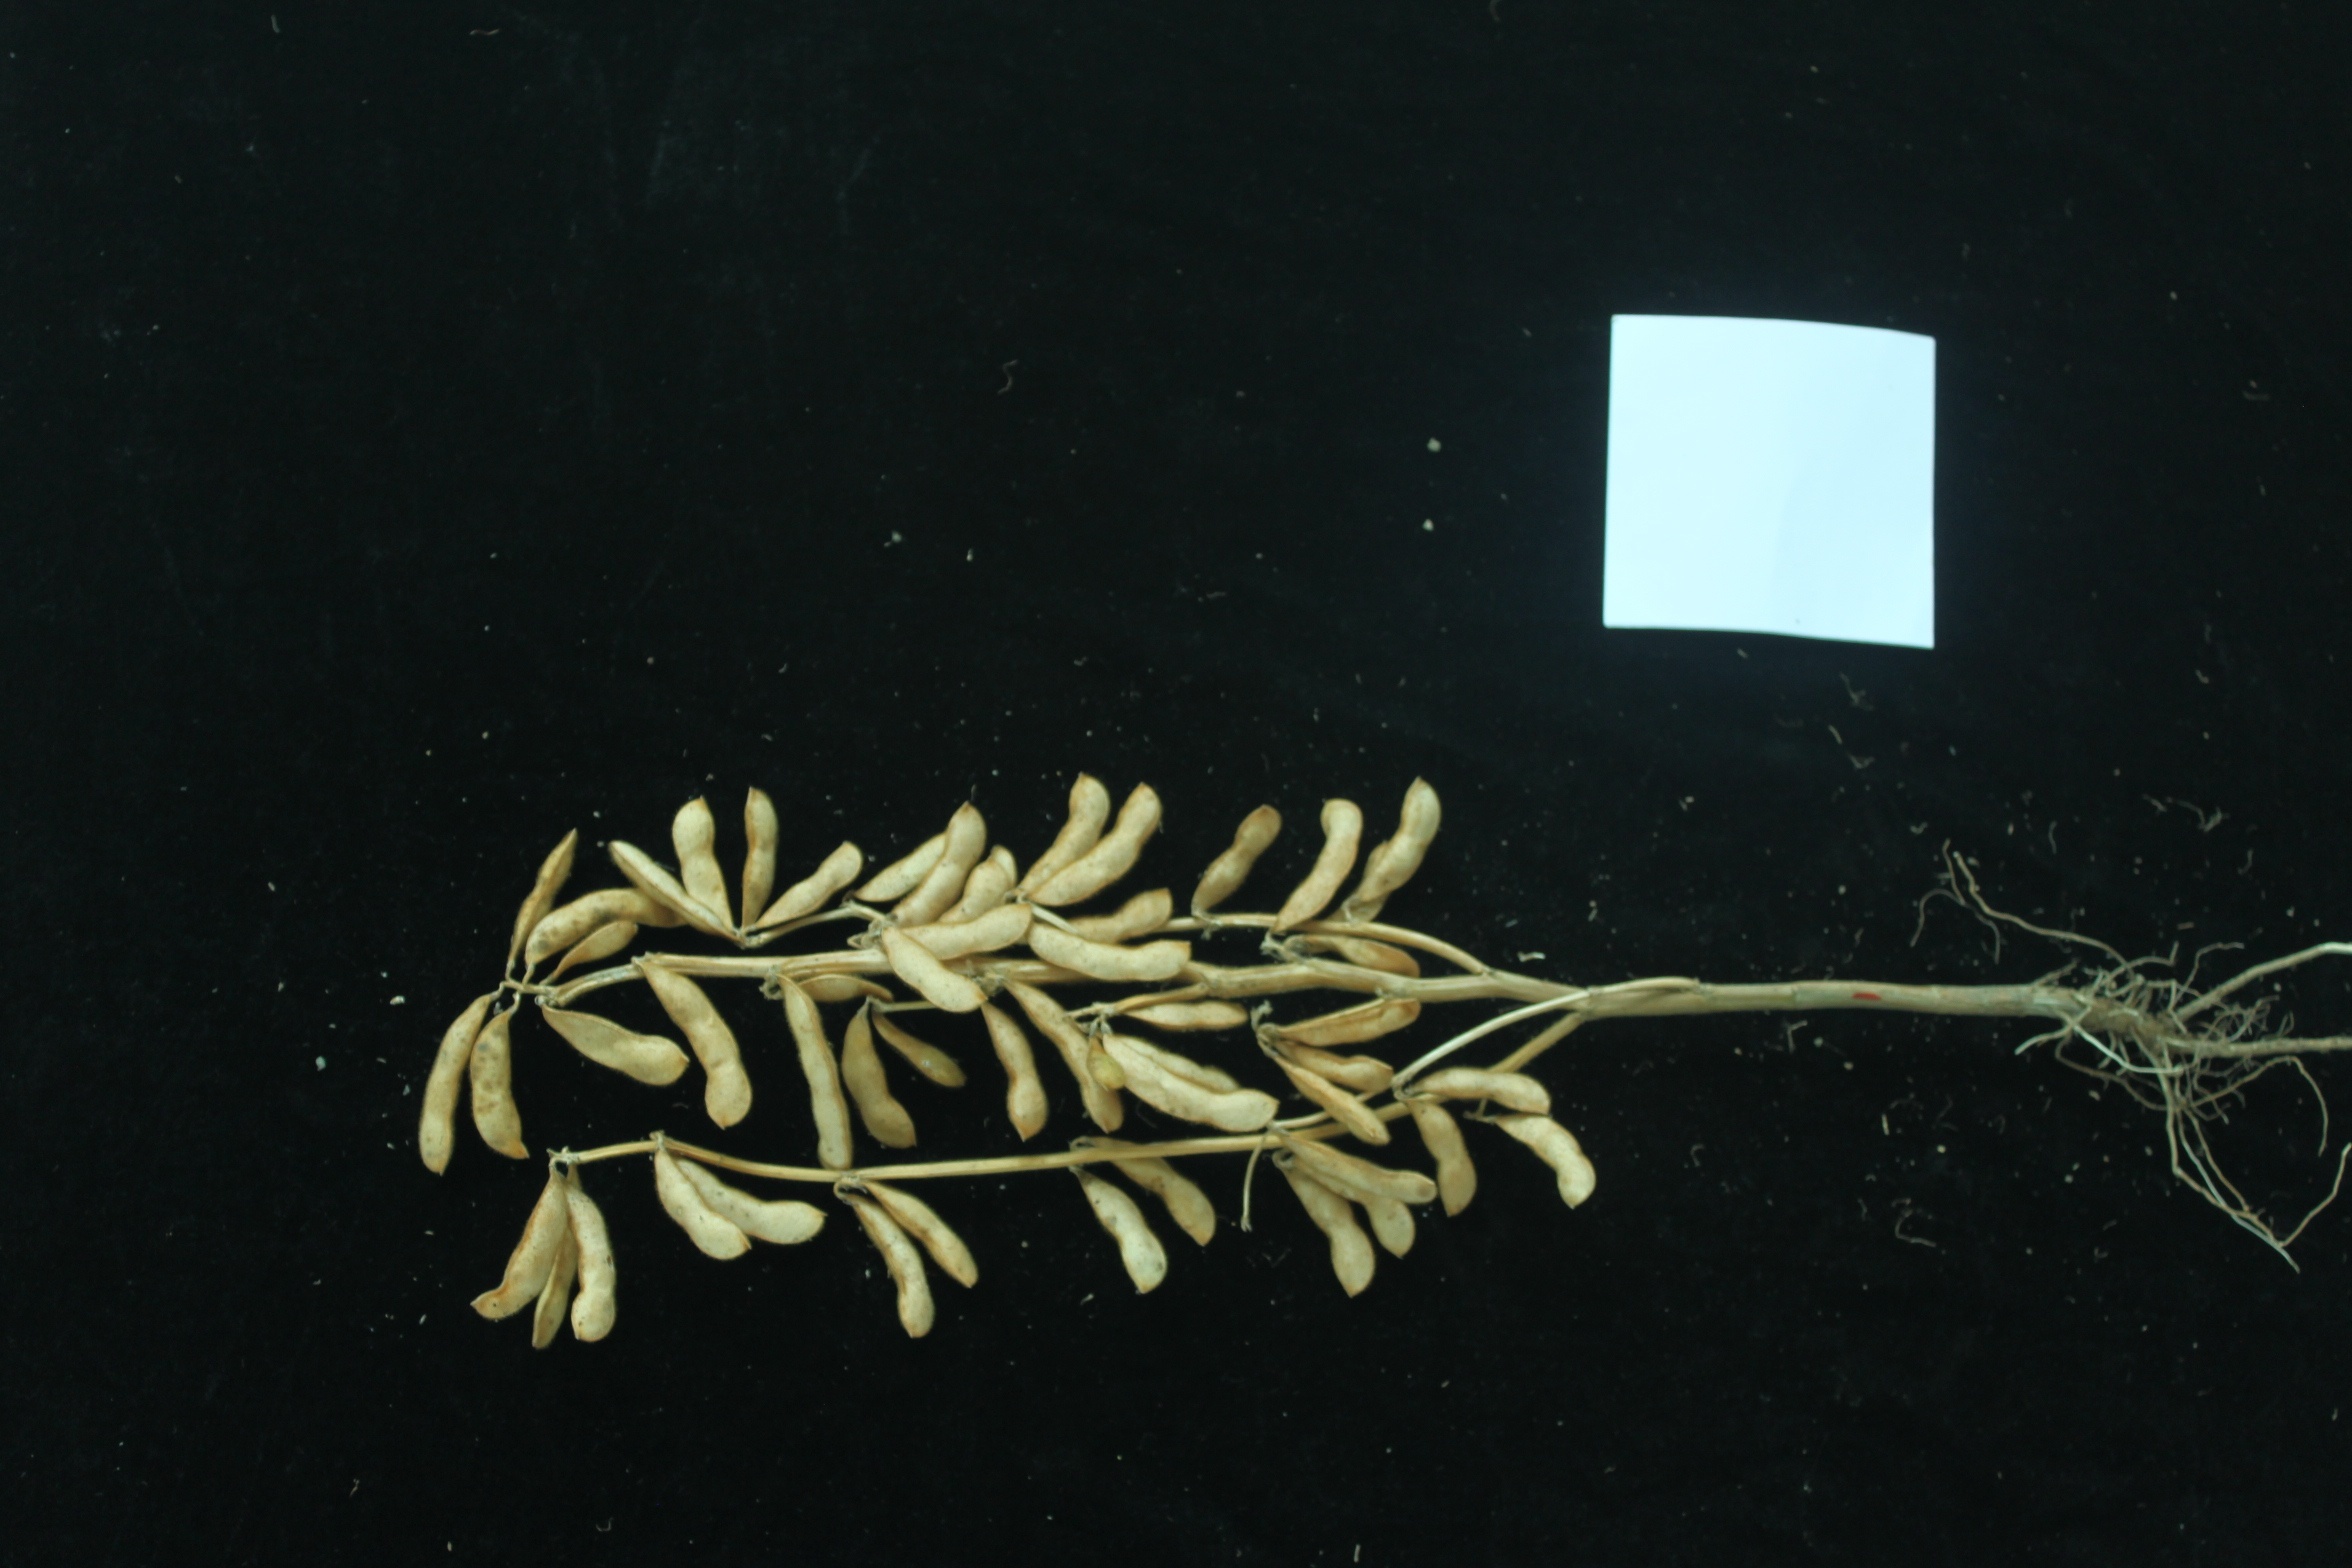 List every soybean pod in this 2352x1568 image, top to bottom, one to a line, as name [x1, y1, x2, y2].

soybean pod [1024, 777, 1108, 890]
soybean pod [1353, 779, 1439, 898]
soybean pod [1034, 785, 1161, 905]
soybean pod [743, 789, 775, 925]
soybean pod [674, 800, 731, 924]
soybean pod [1270, 802, 1363, 933]
soybean pod [894, 806, 985, 928]
soybean pod [1192, 806, 1278, 915]
soybean pod [509, 832, 575, 965]
soybean pod [856, 835, 948, 900]
soybean pod [612, 842, 725, 936]
soybean pod [756, 844, 861, 927]
soybean pod [942, 852, 1016, 924]
soybean pod [1065, 890, 1171, 943]
soybean pod [524, 891, 685, 970]
soybean pod [905, 909, 1032, 961]
soybean pod [547, 922, 637, 980]
soybean pod [1030, 926, 1189, 981]
soybean pod [883, 929, 985, 1011]
soybean pod [1291, 939, 1415, 976]
soybean pod [640, 964, 752, 1127]
soybean pod [780, 974, 851, 1170]
soybean pod [803, 978, 888, 1001]
soybean pod [1003, 982, 1122, 1130]
soybean pod [420, 994, 498, 1179]
soybean pod [1267, 1000, 1419, 1046]
soybean pod [1124, 1002, 1248, 1031]
soybean pod [981, 1003, 1045, 1142]
soybean pod [543, 1006, 687, 1085]
soybean pod [471, 1011, 529, 1159]
soybean pod [842, 1013, 915, 1147]
soybean pod [875, 1017, 966, 1089]
soybean pod [1106, 1040, 1278, 1133]
soybean pod [1122, 1041, 1236, 1094]
soybean pod [1276, 1043, 1389, 1092]
soybean pod [1266, 1051, 1389, 1147]
soybean pod [1411, 1069, 1548, 1114]
soybean pod [1404, 1099, 1474, 1219]
soybean pod [1486, 1116, 1593, 1209]
soybean pod [1279, 1132, 1435, 1204]
soybean pod [1096, 1138, 1216, 1245]
soybean pod [654, 1151, 748, 1260]
soybean pod [1286, 1159, 1413, 1255]
soybean pod [685, 1164, 823, 1244]
soybean pod [1283, 1167, 1374, 1296]
soybean pod [474, 1173, 568, 1317]
soybean pod [1080, 1174, 1166, 1293]
soybean pod [866, 1184, 977, 1287]
soybean pod [566, 1185, 615, 1341]
soybean pod [845, 1196, 933, 1336]
soybean pod [534, 1212, 578, 1347]